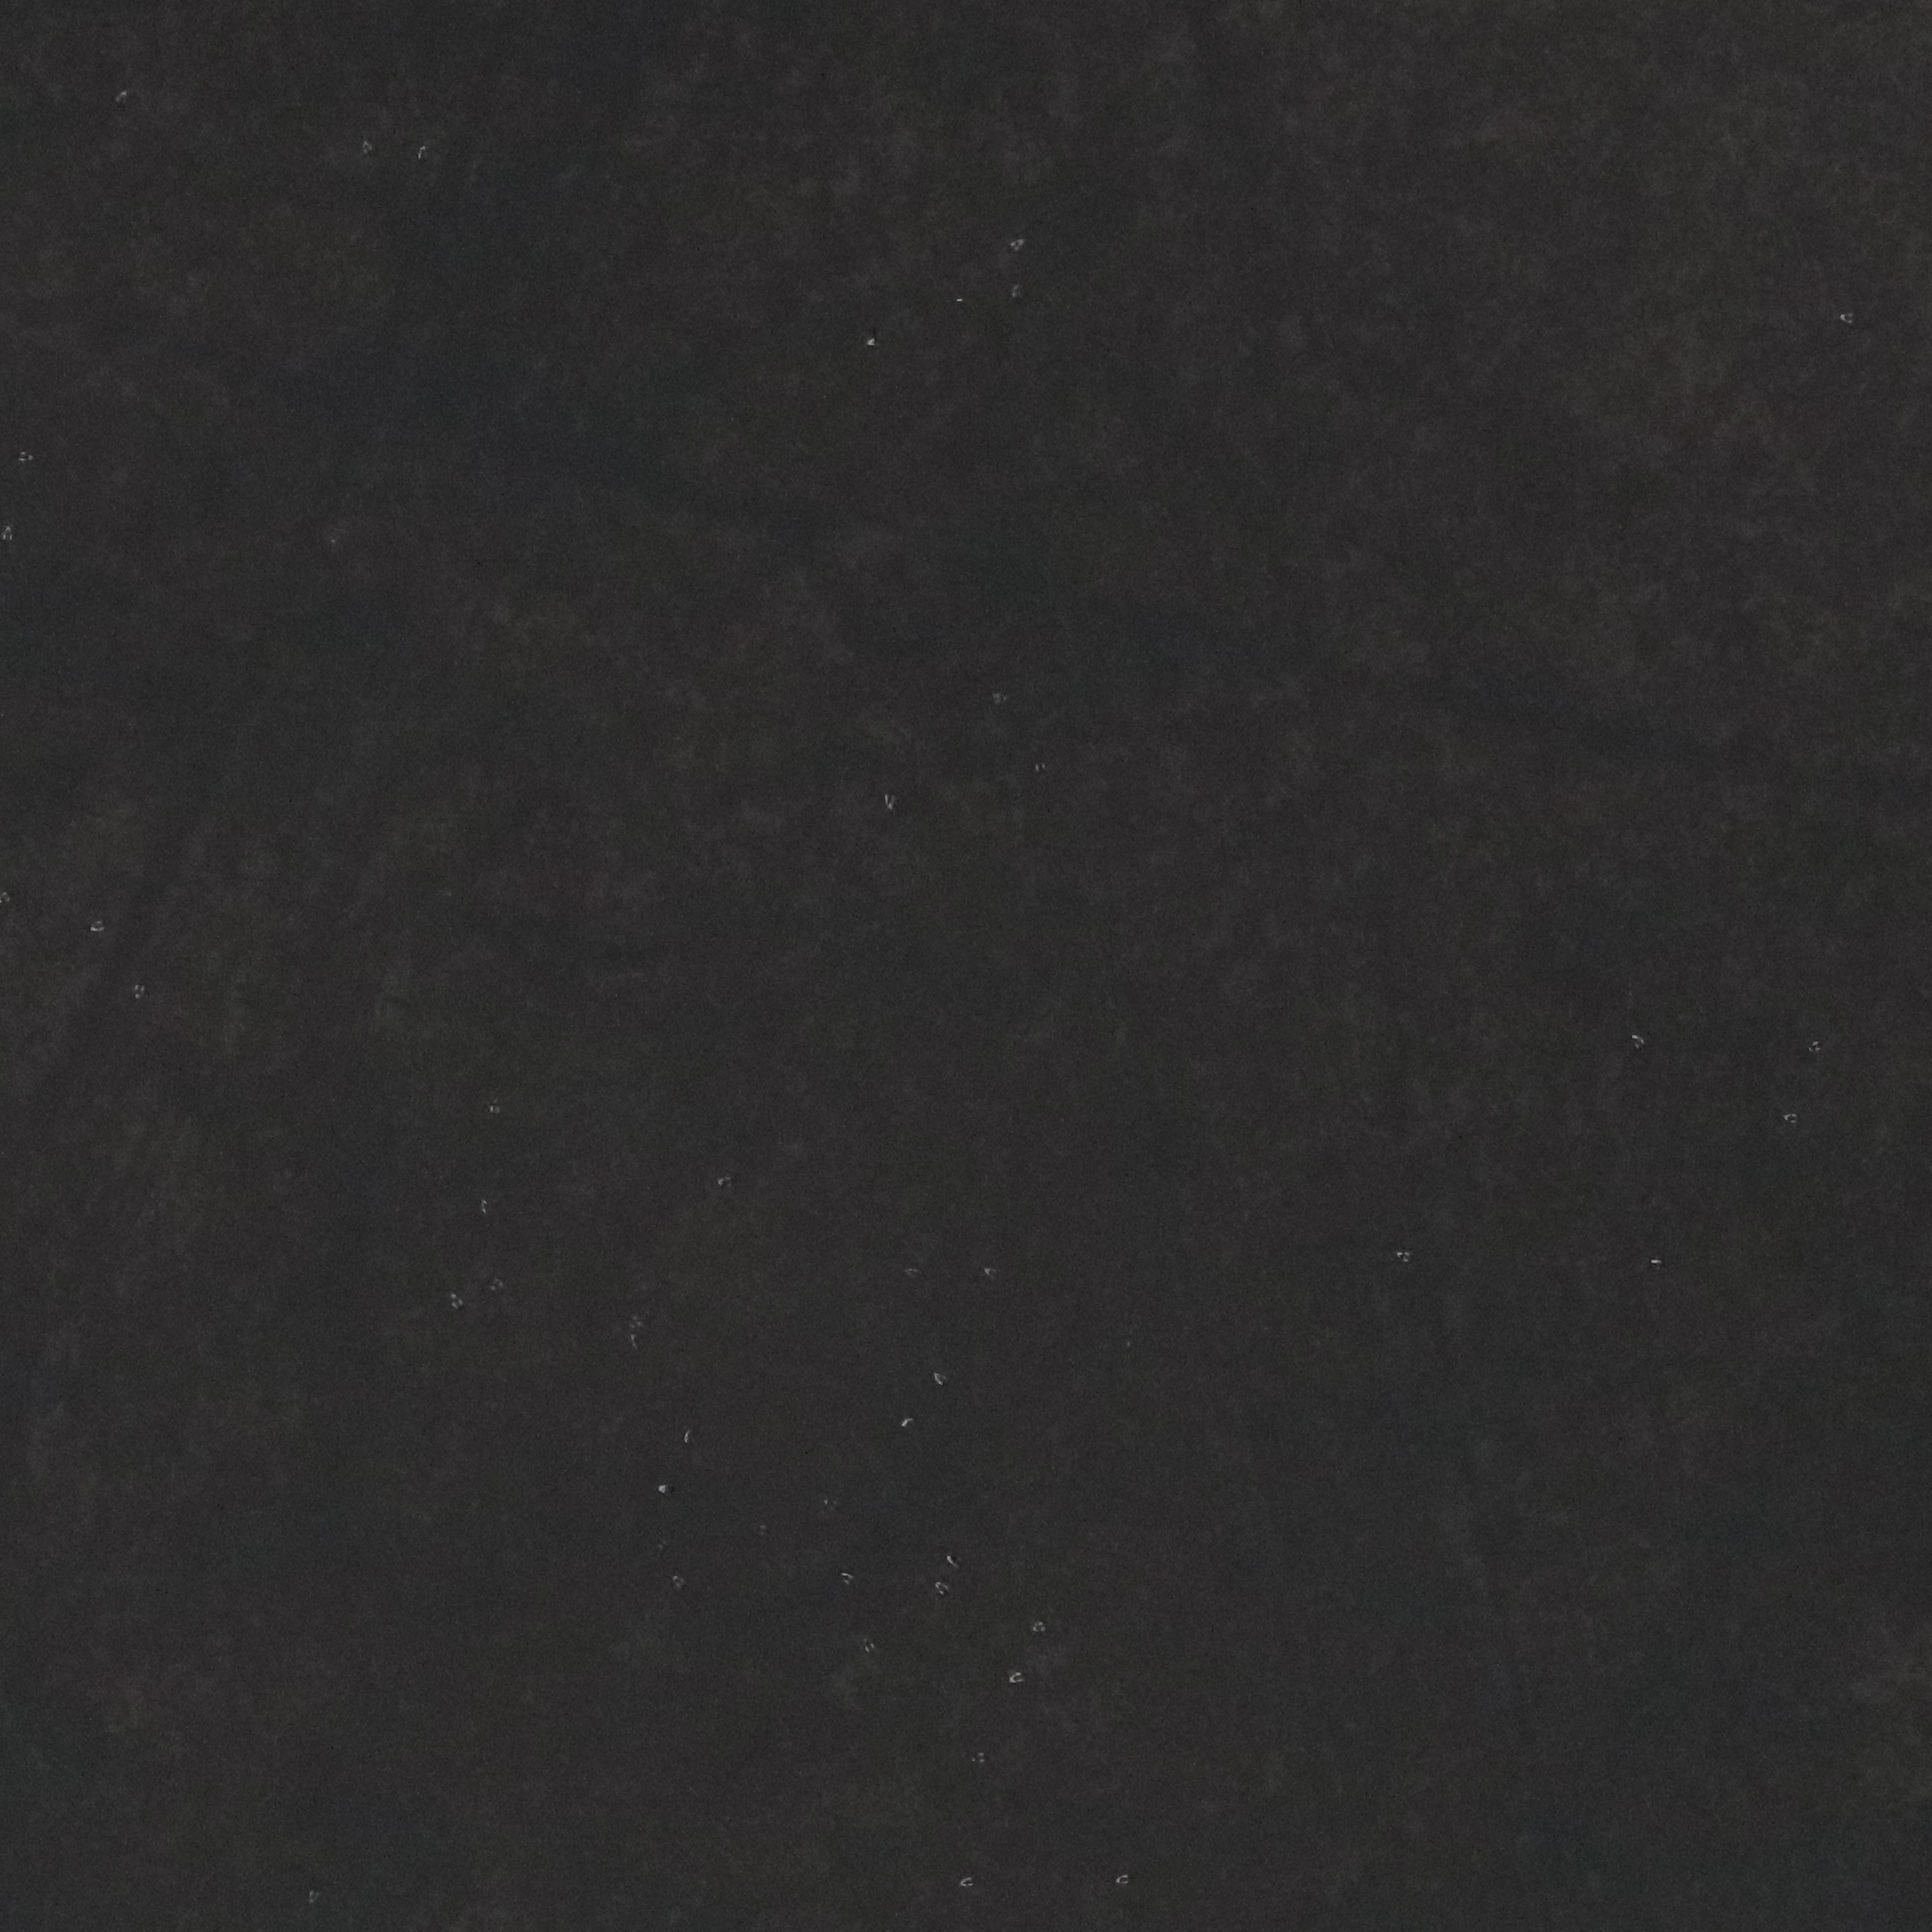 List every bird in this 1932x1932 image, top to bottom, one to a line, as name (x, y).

brant (116, 96)
brant (368, 139)
brant (431, 151)
brant (1014, 245)
brant (1016, 293)
brant (958, 300)
brant (1842, 317)
brant (871, 338)
brant (28, 462)
brant (8, 543)
brant (1003, 700)
brant (1038, 769)
brant (888, 794)
brant (6, 892)
brant (102, 923)
brant (138, 991)
brant (1634, 1047)
brant (1815, 1048)
brant (486, 1107)
brant (1792, 1115)
brant (721, 1182)
brant (483, 1207)
brant (1405, 1249)
brant (1657, 1260)
brant (989, 1271)
brant (910, 1275)
brant (493, 1282)
brant (453, 1300)
brant (633, 1321)
brant (633, 1339)
brant (938, 1377)
brant (907, 1426)
brant (688, 1433)
brant (666, 1492)
brant (828, 1504)
brant (763, 1528)
brant (957, 1569)
brant (846, 1580)
brant (676, 1583)
brant (948, 1586)
brant (1039, 1628)
brant (870, 1648)
brant (1020, 1678)
brant (979, 1756)
brant (964, 1878)
brant (1126, 1881)
brant (315, 1895)